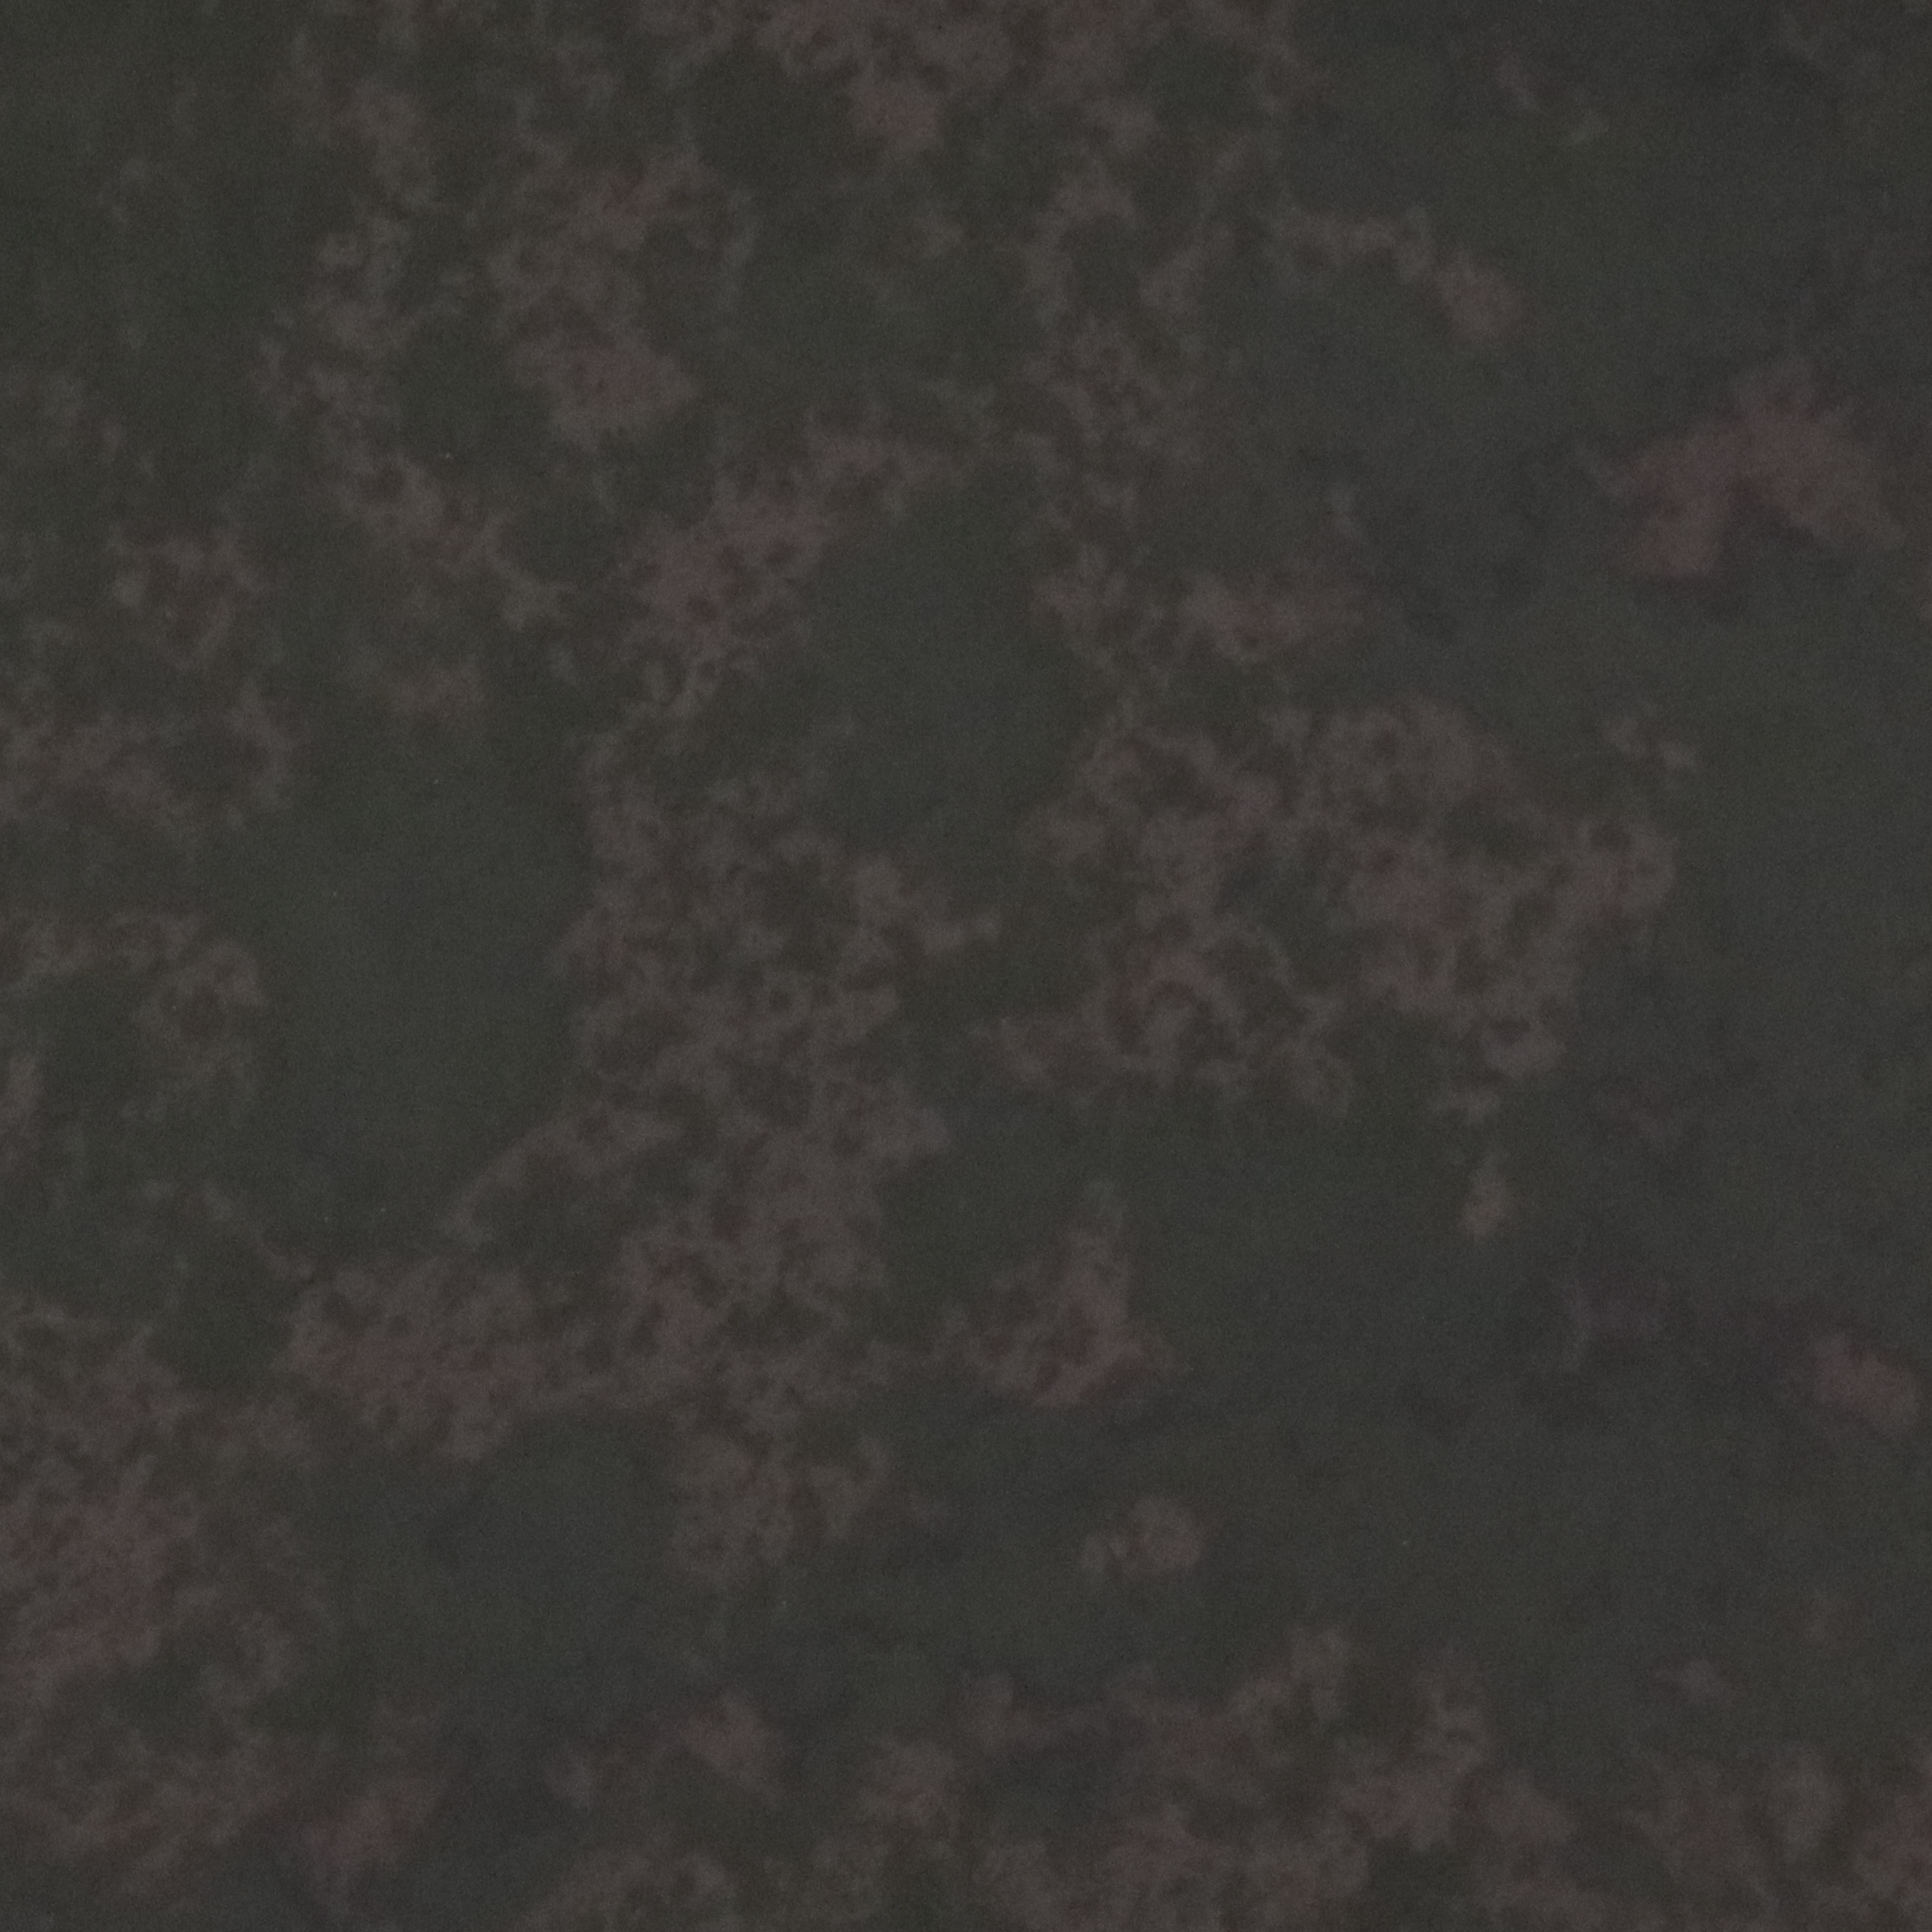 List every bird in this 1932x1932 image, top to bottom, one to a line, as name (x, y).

None